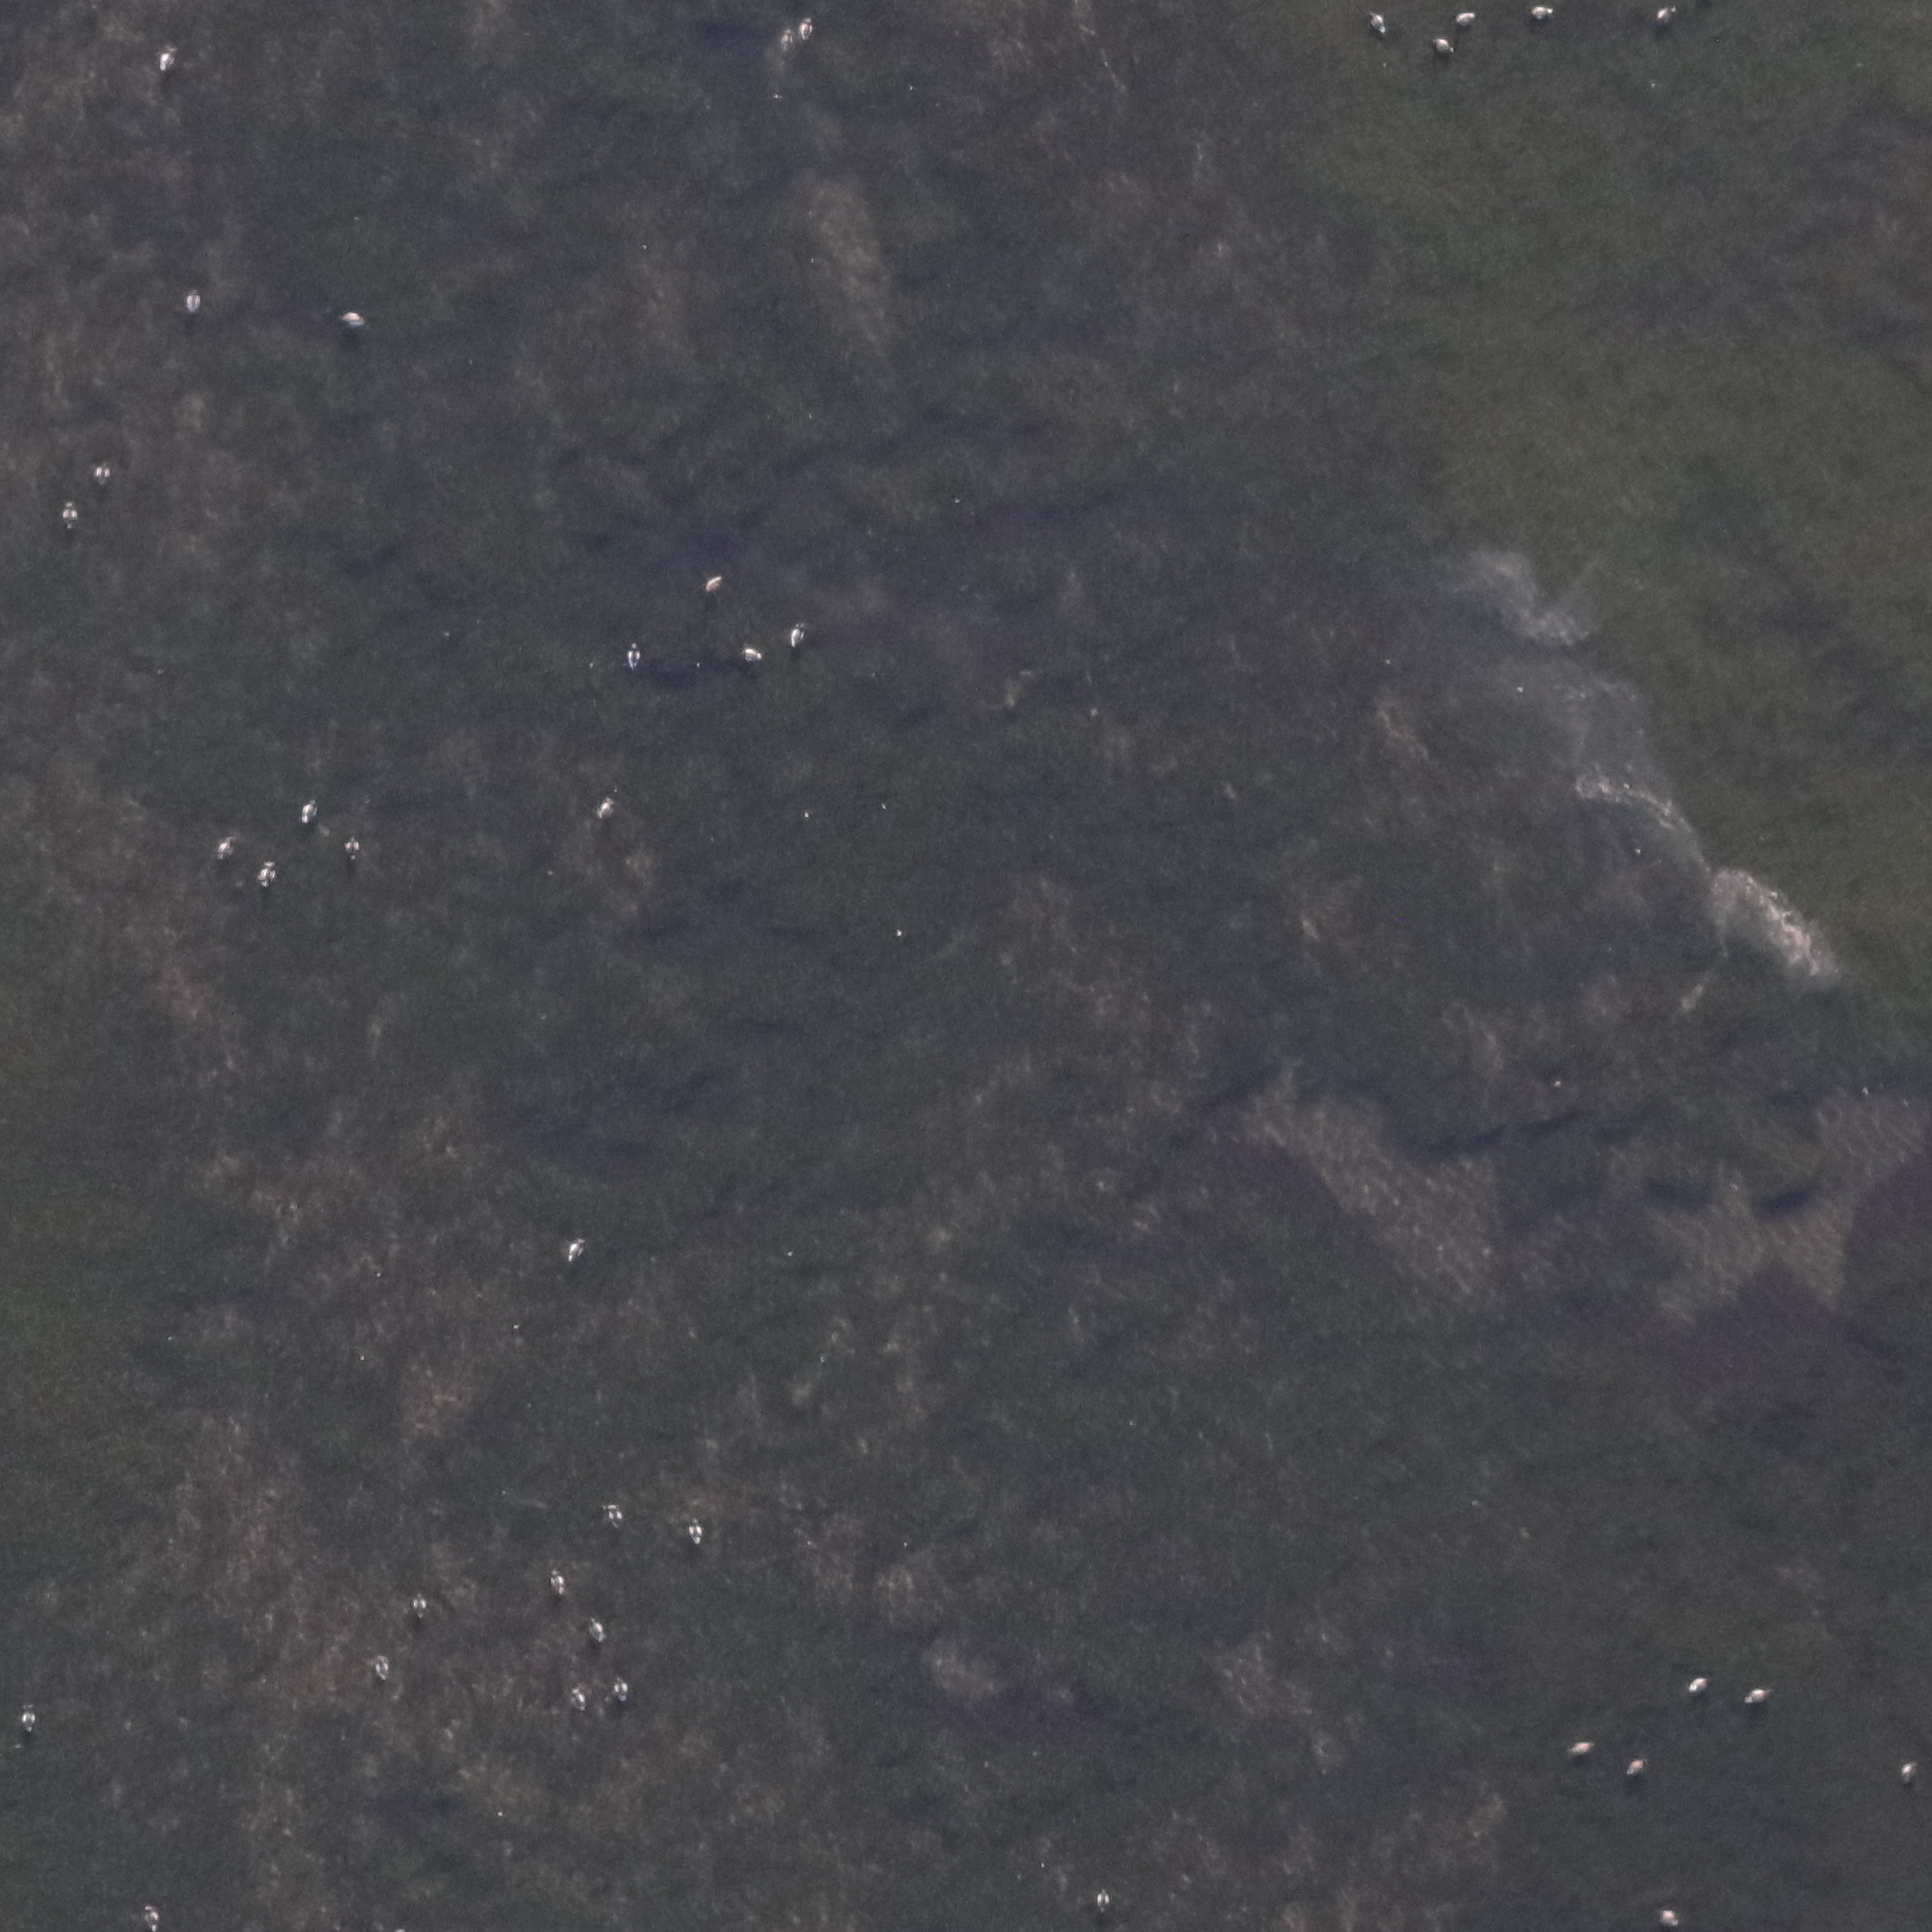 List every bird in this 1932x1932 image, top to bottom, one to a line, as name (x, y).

brant (1542, 11)
brant (1675, 17)
brant (1467, 18)
brant (1366, 21)
brant (814, 32)
brant (1445, 49)
brant (167, 64)
brant (191, 300)
brant (358, 327)
brant (108, 476)
brant (73, 520)
brant (725, 579)
brant (798, 638)
brant (643, 649)
brant (749, 650)
brant (609, 817)
brant (314, 819)
brant (214, 847)
brant (349, 853)
brant (258, 880)
brant (579, 1252)
brant (618, 1520)
brant (702, 1534)
brant (561, 1580)
brant (423, 1608)
brant (603, 1633)
brant (379, 1668)
brant (1689, 1682)
brant (629, 1694)
brant (581, 1697)
brant (1766, 1697)
brant (26, 1721)
brant (1585, 1749)
brant (1918, 1771)
brant (1640, 1773)
brant (1111, 1895)
brant (1668, 1920)
brant (144, 1922)